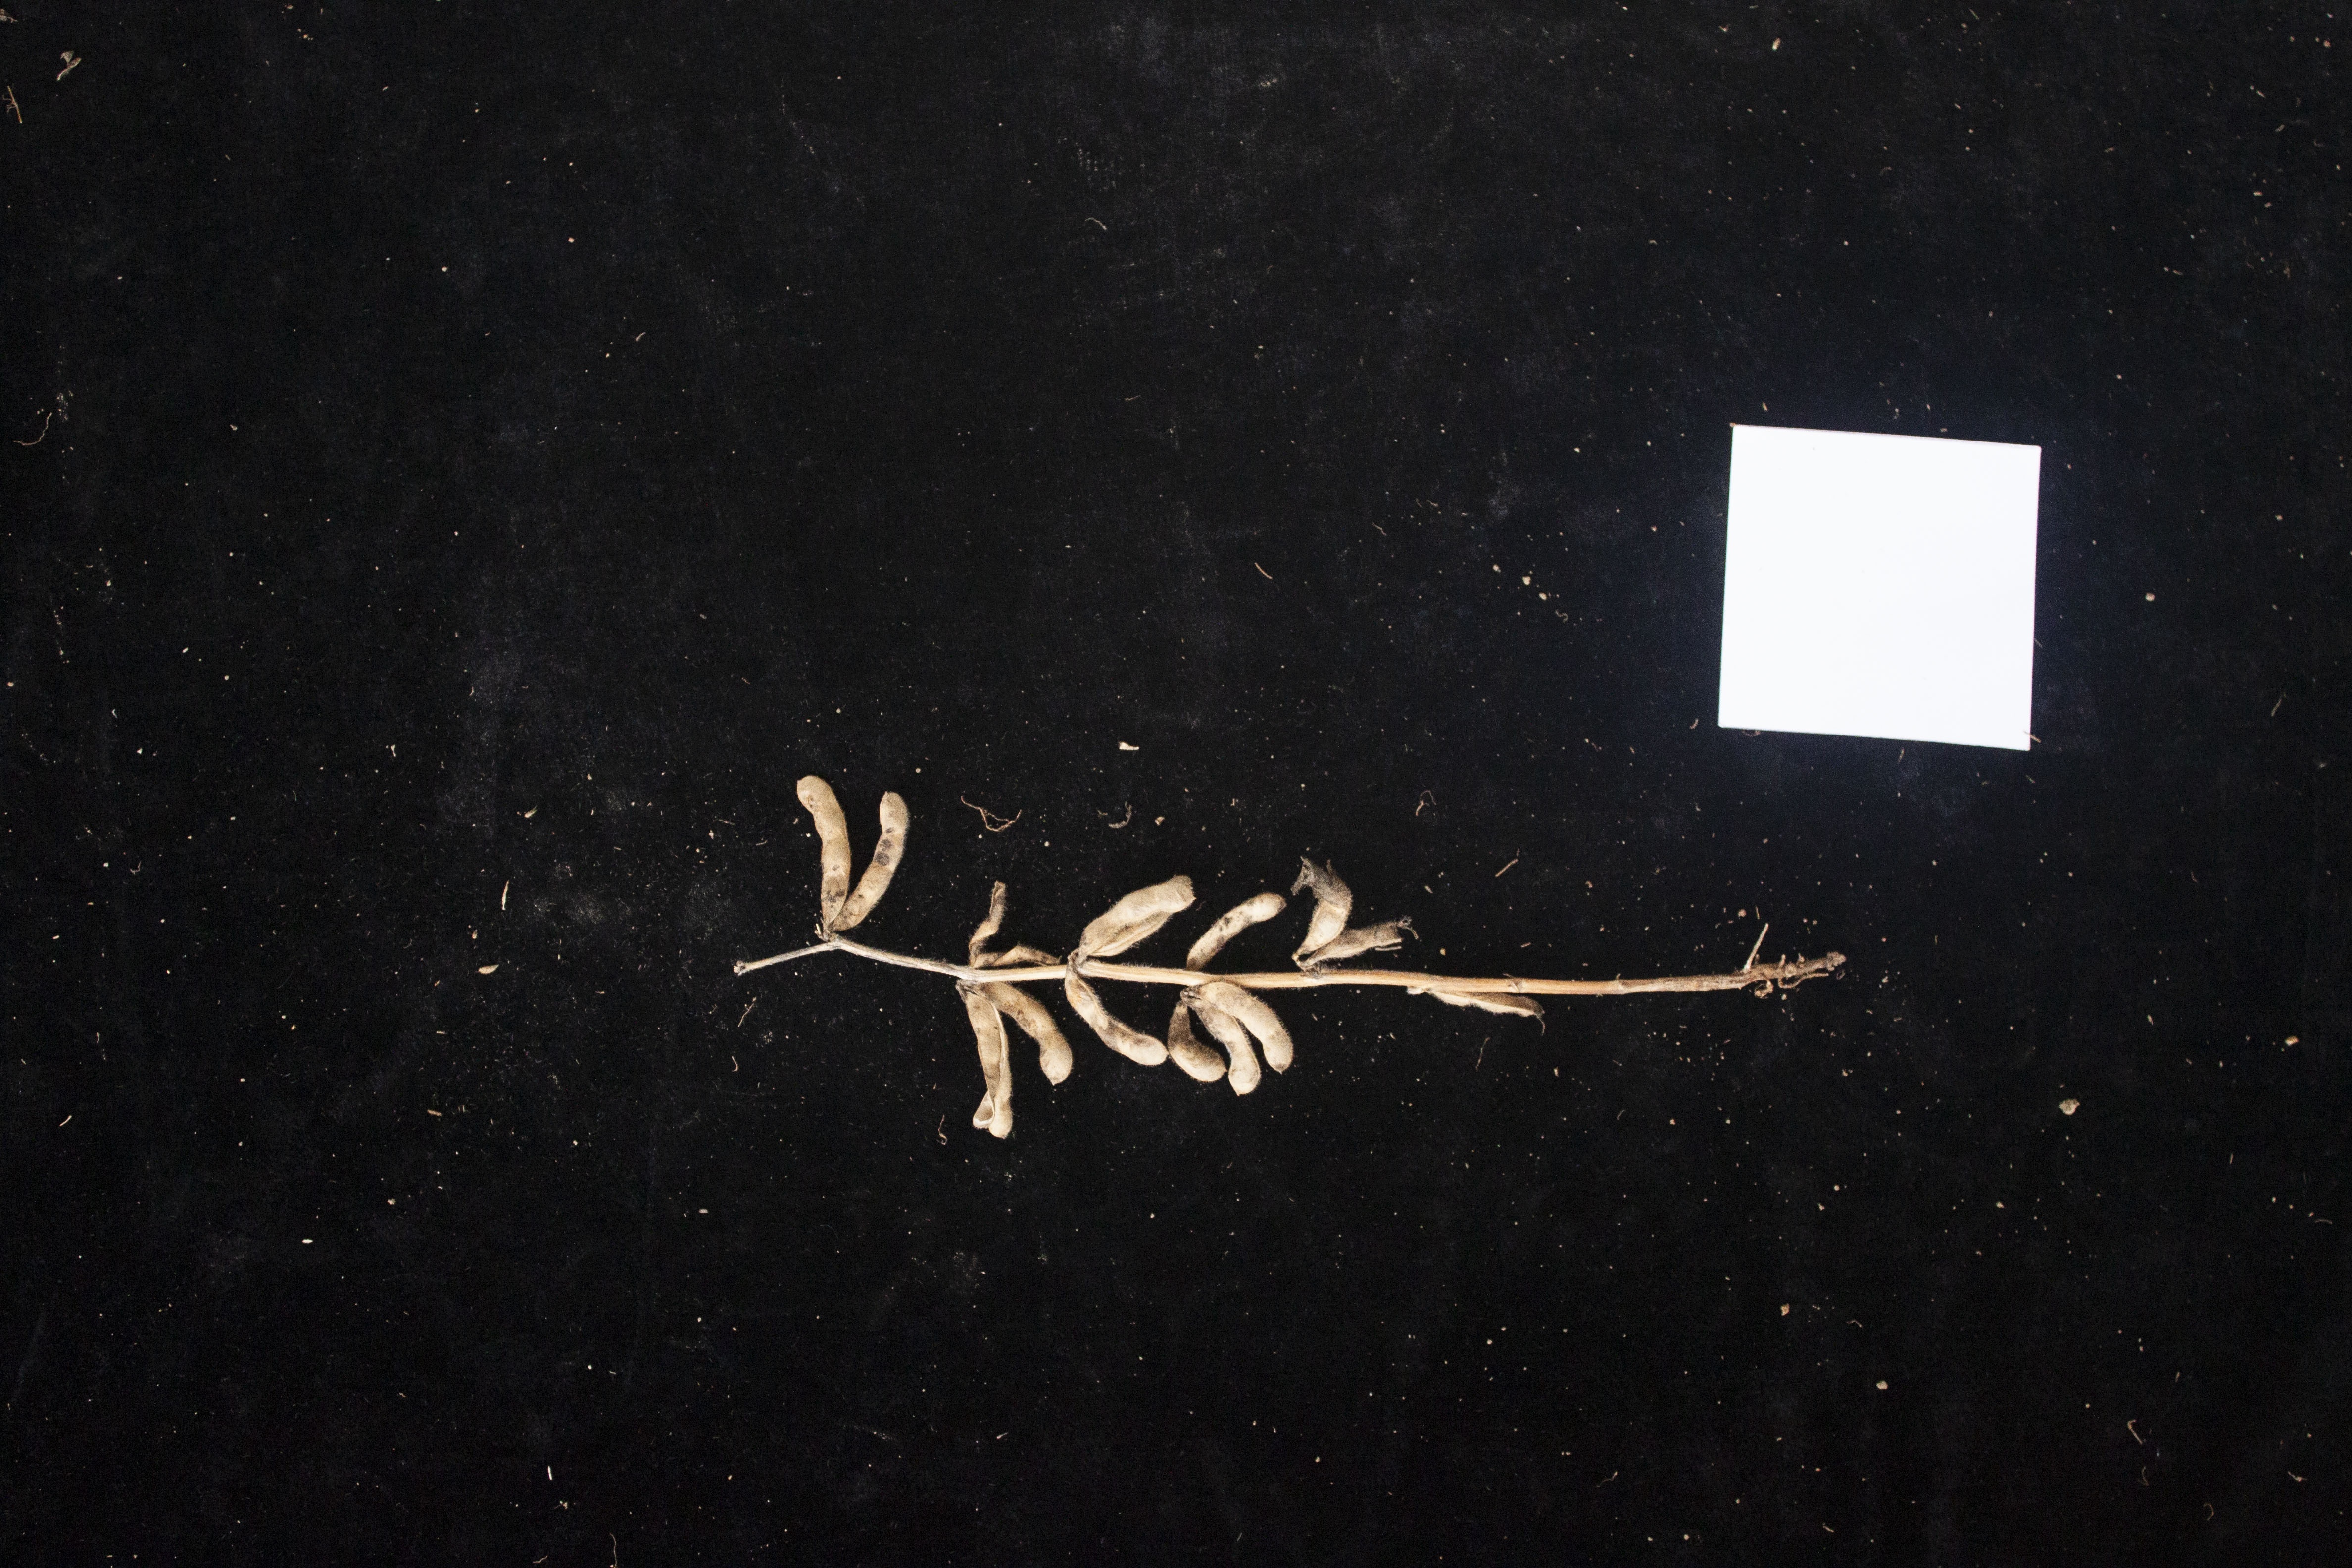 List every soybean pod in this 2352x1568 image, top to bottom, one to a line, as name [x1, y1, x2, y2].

soybean pod [794, 777, 851, 936]
soybean pod [834, 794, 910, 931]
soybean pod [1295, 863, 1351, 955]
soybean pod [1079, 879, 1191, 955]
soybean pod [1184, 895, 1286, 968]
soybean pod [1300, 925, 1396, 972]
soybean pod [1066, 964, 1168, 1065]
soybean pod [1182, 980, 1292, 1073]
soybean pod [983, 982, 1073, 1084]
soybean pod [1414, 987, 1538, 1018]
soybean pod [969, 993, 1012, 1138]
soybean pod [1166, 1000, 1225, 1082]
soybean pod [1192, 1005, 1261, 1096]